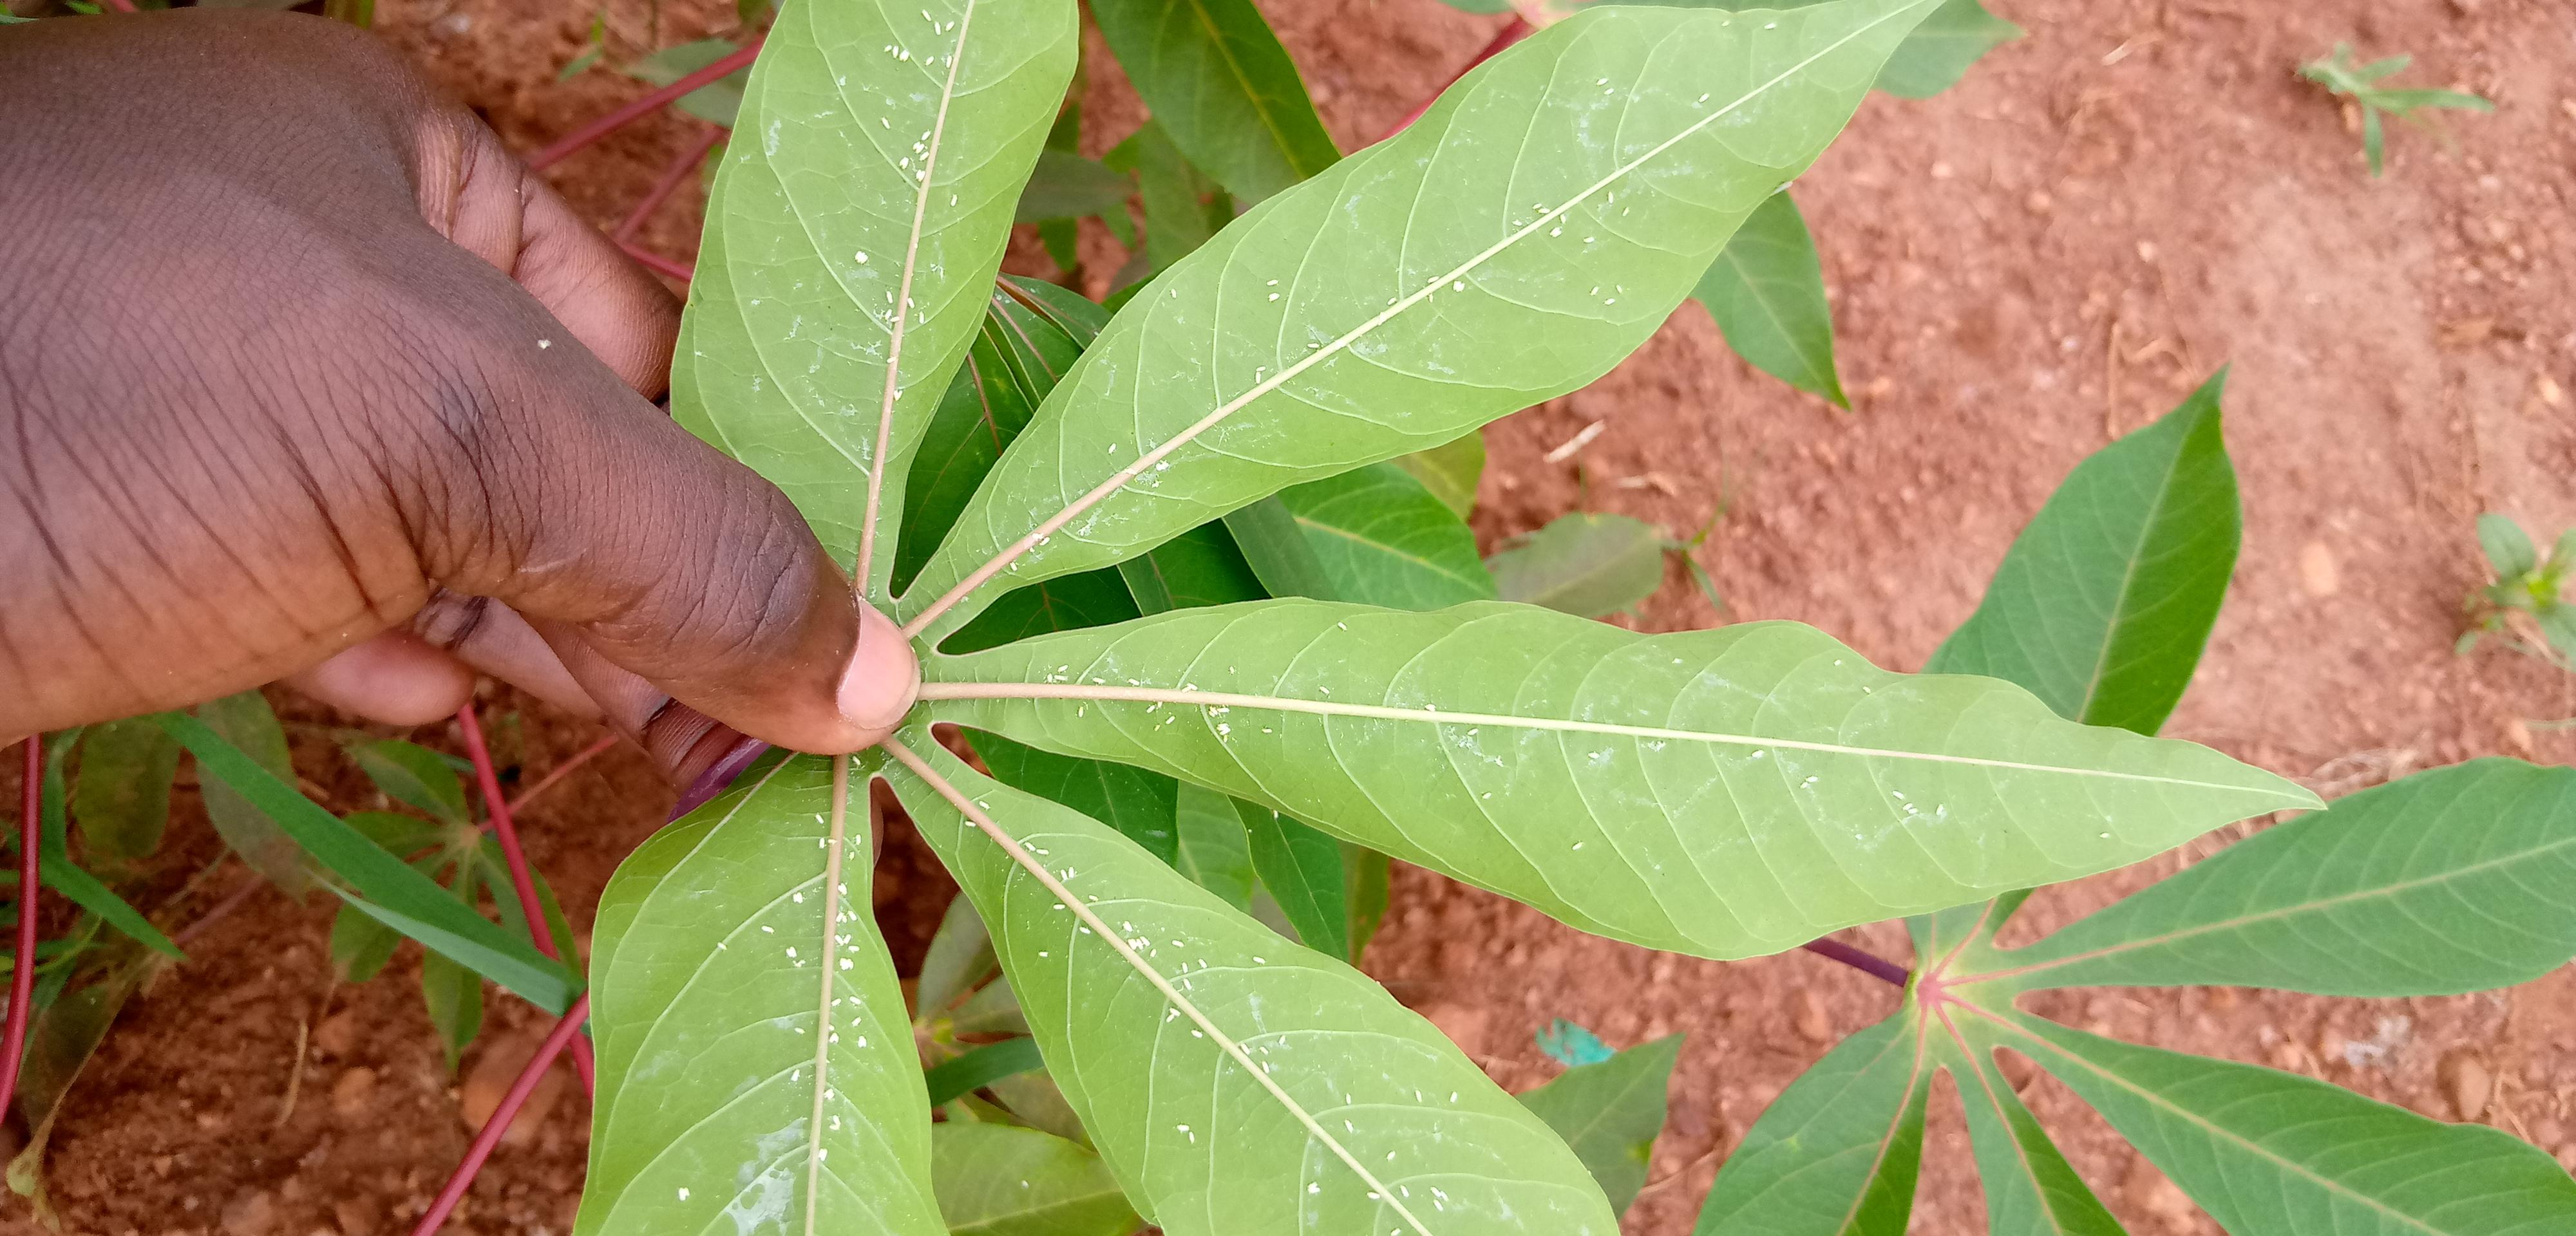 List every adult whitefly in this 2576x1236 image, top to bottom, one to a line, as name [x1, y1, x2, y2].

whitefly [920, 8, 933, 22]
whitefly [1762, 18, 1779, 32]
whitefly [1719, 19, 1730, 30]
whitefly [944, 19, 956, 33]
whitefly [933, 20, 943, 35]
whitefly [882, 41, 893, 54]
whitefly [891, 42, 900, 61]
whitefly [898, 48, 907, 62]
whitefly [903, 50, 910, 62]
whitefly [944, 51, 953, 71]
whitefly [923, 53, 936, 70]
whitefly [1594, 76, 1610, 88]
whitefly [1602, 86, 1618, 98]
whitefly [1696, 90, 1715, 105]
whitefly [880, 115, 893, 131]
whitefly [922, 129, 933, 141]
whitefly [911, 140, 922, 151]
whitefly [915, 142, 925, 154]
whitefly [918, 150, 931, 163]
whitefly [896, 154, 907, 168]
whitefly [901, 156, 910, 171]
whitefly [915, 168, 922, 180]
whitefly [918, 168, 927, 182]
whitefly [1606, 189, 1616, 207]
whitefly [947, 191, 960, 209]
whitefly [1531, 201, 1544, 211]
whitefly [1620, 205, 1632, 220]
whitefly [1536, 207, 1551, 215]
whitefly [1558, 212, 1569, 225]
whitefly [1510, 218, 1523, 228]
whitefly [1548, 225, 1562, 237]
whitefly [1552, 229, 1564, 239]
whitefly [1581, 234, 1598, 247]
whitefly [854, 247, 863, 262]
whitefly [857, 251, 866, 264]
whitefly [861, 254, 869, 264]
whitefly [1424, 273, 1443, 286]
whitefly [1264, 277, 1282, 287]
whitefly [1452, 277, 1457, 292]
whitefly [1457, 278, 1464, 292]
whitefly [1461, 281, 1466, 292]
whitefly [1615, 282, 1624, 296]
whitefly [1586, 284, 1602, 298]
whitefly [1168, 286, 1180, 299]
whitefly [882, 288, 897, 306]
whitefly [1266, 290, 1283, 304]
whitefly [1428, 292, 1435, 305]
whitefly [906, 294, 917, 310]
whitefly [1385, 295, 1399, 308]
whitefly [1602, 296, 1618, 308]
whitefly [884, 306, 894, 321]
whitefly [917, 310, 926, 326]
whitefly [889, 314, 902, 324]
whitefly [1305, 341, 1322, 352]
whitefly [885, 354, 900, 365]
whitefly [1254, 364, 1268, 372]
whitefly [1253, 371, 1262, 386]
whitefly [890, 387, 904, 404]
whitefly [1106, 440, 1118, 458]
whitefly [1030, 531, 1045, 543]
whitefly [1038, 535, 1052, 548]
whitefly [1028, 546, 1037, 554]
whitefly [1008, 560, 1020, 574]
whitefly [1335, 619, 1350, 632]
whitefly [1832, 657, 1843, 668]
whitefly [1056, 663, 1071, 673]
whitefly [1228, 663, 1238, 676]
whitefly [1045, 671, 1053, 685]
whitefly [1053, 672, 1067, 682]
whitefly [1090, 675, 1107, 685]
whitefly [1126, 676, 1141, 688]
whitefly [1185, 682, 1199, 691]
whitefly [1318, 684, 1332, 697]
whitefly [1861, 684, 1874, 695]
whitefly [1180, 685, 1192, 693]
whitefly [1157, 699, 1164, 710]
whitefly [1145, 702, 1156, 716]
whitefly [1422, 702, 1438, 713]
whitefly [1075, 704, 1086, 720]
whitefly [1217, 705, 1232, 714]
whitefly [1209, 706, 1218, 716]
whitefly [1207, 709, 1216, 718]
whitefly [1164, 712, 1177, 727]
whitefly [1151, 723, 1161, 733]
whitefly [1217, 724, 1231, 731]
whitefly [1258, 724, 1275, 734]
whitefly [1465, 726, 1480, 738]
whitefly [1218, 727, 1232, 736]
whitefly [1222, 733, 1231, 744]
whitefly [1750, 746, 1767, 761]
whitefly [1586, 749, 1602, 762]
whitefly [851, 753, 862, 767]
whitefly [1494, 754, 1506, 770]
whitefly [1803, 772, 1821, 783]
whitefly [1798, 780, 1810, 792]
whitefly [1481, 787, 1494, 803]
whitefly [1890, 789, 1906, 801]
whitefly [977, 798, 992, 811]
whitefly [1901, 801, 1915, 810]
whitefly [1935, 801, 1945, 817]
whitefly [1908, 807, 1920, 815]
whitefly [1271, 807, 1280, 821]
whitefly [814, 811, 828, 827]
whitefly [961, 819, 978, 830]
whitefly [2097, 830, 2112, 841]
whitefly [855, 832, 864, 848]
whitefly [817, 836, 826, 852]
whitefly [1569, 838, 1587, 854]
whitefly [1023, 840, 1036, 854]
whitefly [1035, 847, 1051, 856]
whitefly [847, 849, 857, 863]
whitefly [1068, 864, 1076, 880]
whitefly [1058, 867, 1068, 881]
whitefly [836, 881, 849, 896]
whitefly [791, 890, 797, 904]
whitefly [797, 890, 804, 906]
whitefly [1086, 893, 1101, 904]
whitefly [1050, 901, 1068, 913]
whitefly [846, 909, 859, 922]
whitefly [835, 911, 845, 923]
whitefly [842, 913, 849, 924]
whitefly [1121, 919, 1136, 933]
whitefly [759, 922, 777, 935]
whitefly [1077, 924, 1093, 937]
whitefly [842, 932, 853, 945]
whitefly [833, 933, 844, 947]
whitefly [1139, 935, 1155, 948]
whitefly [1126, 936, 1137, 951]
whitefly [1135, 936, 1144, 951]
whitefly [1170, 936, 1187, 950]
whitefly [716, 939, 730, 953]
whitefly [848, 943, 861, 953]
whitefly [789, 945, 799, 959]
whitefly [785, 947, 792, 959]
whitefly [1148, 947, 1159, 959]
whitefly [1036, 949, 1050, 960]
whitefly [1251, 953, 1268, 968]
whitefly [838, 957, 855, 970]
whitefly [1197, 957, 1209, 969]
whitefly [791, 957, 810, 972]
whitefly [1179, 960, 1192, 975]
whitefly [1182, 976, 1195, 991]
whitefly [848, 993, 863, 1007]
whitefly [829, 996, 843, 1007]
whitefly [1168, 1006, 1183, 1018]
whitefly [1164, 1013, 1175, 1024]
whitefly [851, 1015, 862, 1028]
whitefly [828, 1023, 836, 1032]
whitefly [793, 1024, 807, 1037]
whitefly [1188, 1027, 1206, 1040]
whitefly [828, 1031, 838, 1044]
whitefly [1277, 1031, 1287, 1046]
whitefly [857, 1033, 868, 1051]
whitefly [834, 1035, 840, 1043]
whitefly [1239, 1042, 1251, 1057]
whitefly [1258, 1044, 1271, 1056]
whitefly [1261, 1058, 1275, 1077]
whitefly [790, 1066, 804, 1084]
whitefly [822, 1083, 838, 1105]
whitefly [822, 1084, 837, 1103]
whitefly [1414, 1087, 1425, 1104]
whitefly [1447, 1088, 1460, 1107]
whitefly [1344, 1091, 1354, 1107]
whitefly [831, 1112, 843, 1125]
whitefly [1343, 1116, 1356, 1134]
whitefly [1175, 1122, 1190, 1132]
whitefly [827, 1123, 838, 1133]
whitefly [1188, 1129, 1197, 1145]
whitefly [816, 1147, 824, 1161]
whitefly [820, 1147, 827, 1163]
whitefly [1384, 1148, 1398, 1163]
whitefly [1305, 1179, 1319, 1188]
whitefly [1399, 1182, 1411, 1199]
whitefly [1429, 1184, 1441, 1199]
whitefly [685, 1185, 692, 1199]
whitefly [677, 1186, 685, 1203]
whitefly [1306, 1188, 1321, 1195]
whitefly [1441, 1189, 1451, 1203]
whitefly [1363, 1190, 1383, 1201]
whitefly [1432, 1197, 1444, 1213]
whitefly [1387, 1226, 1403, 1236]